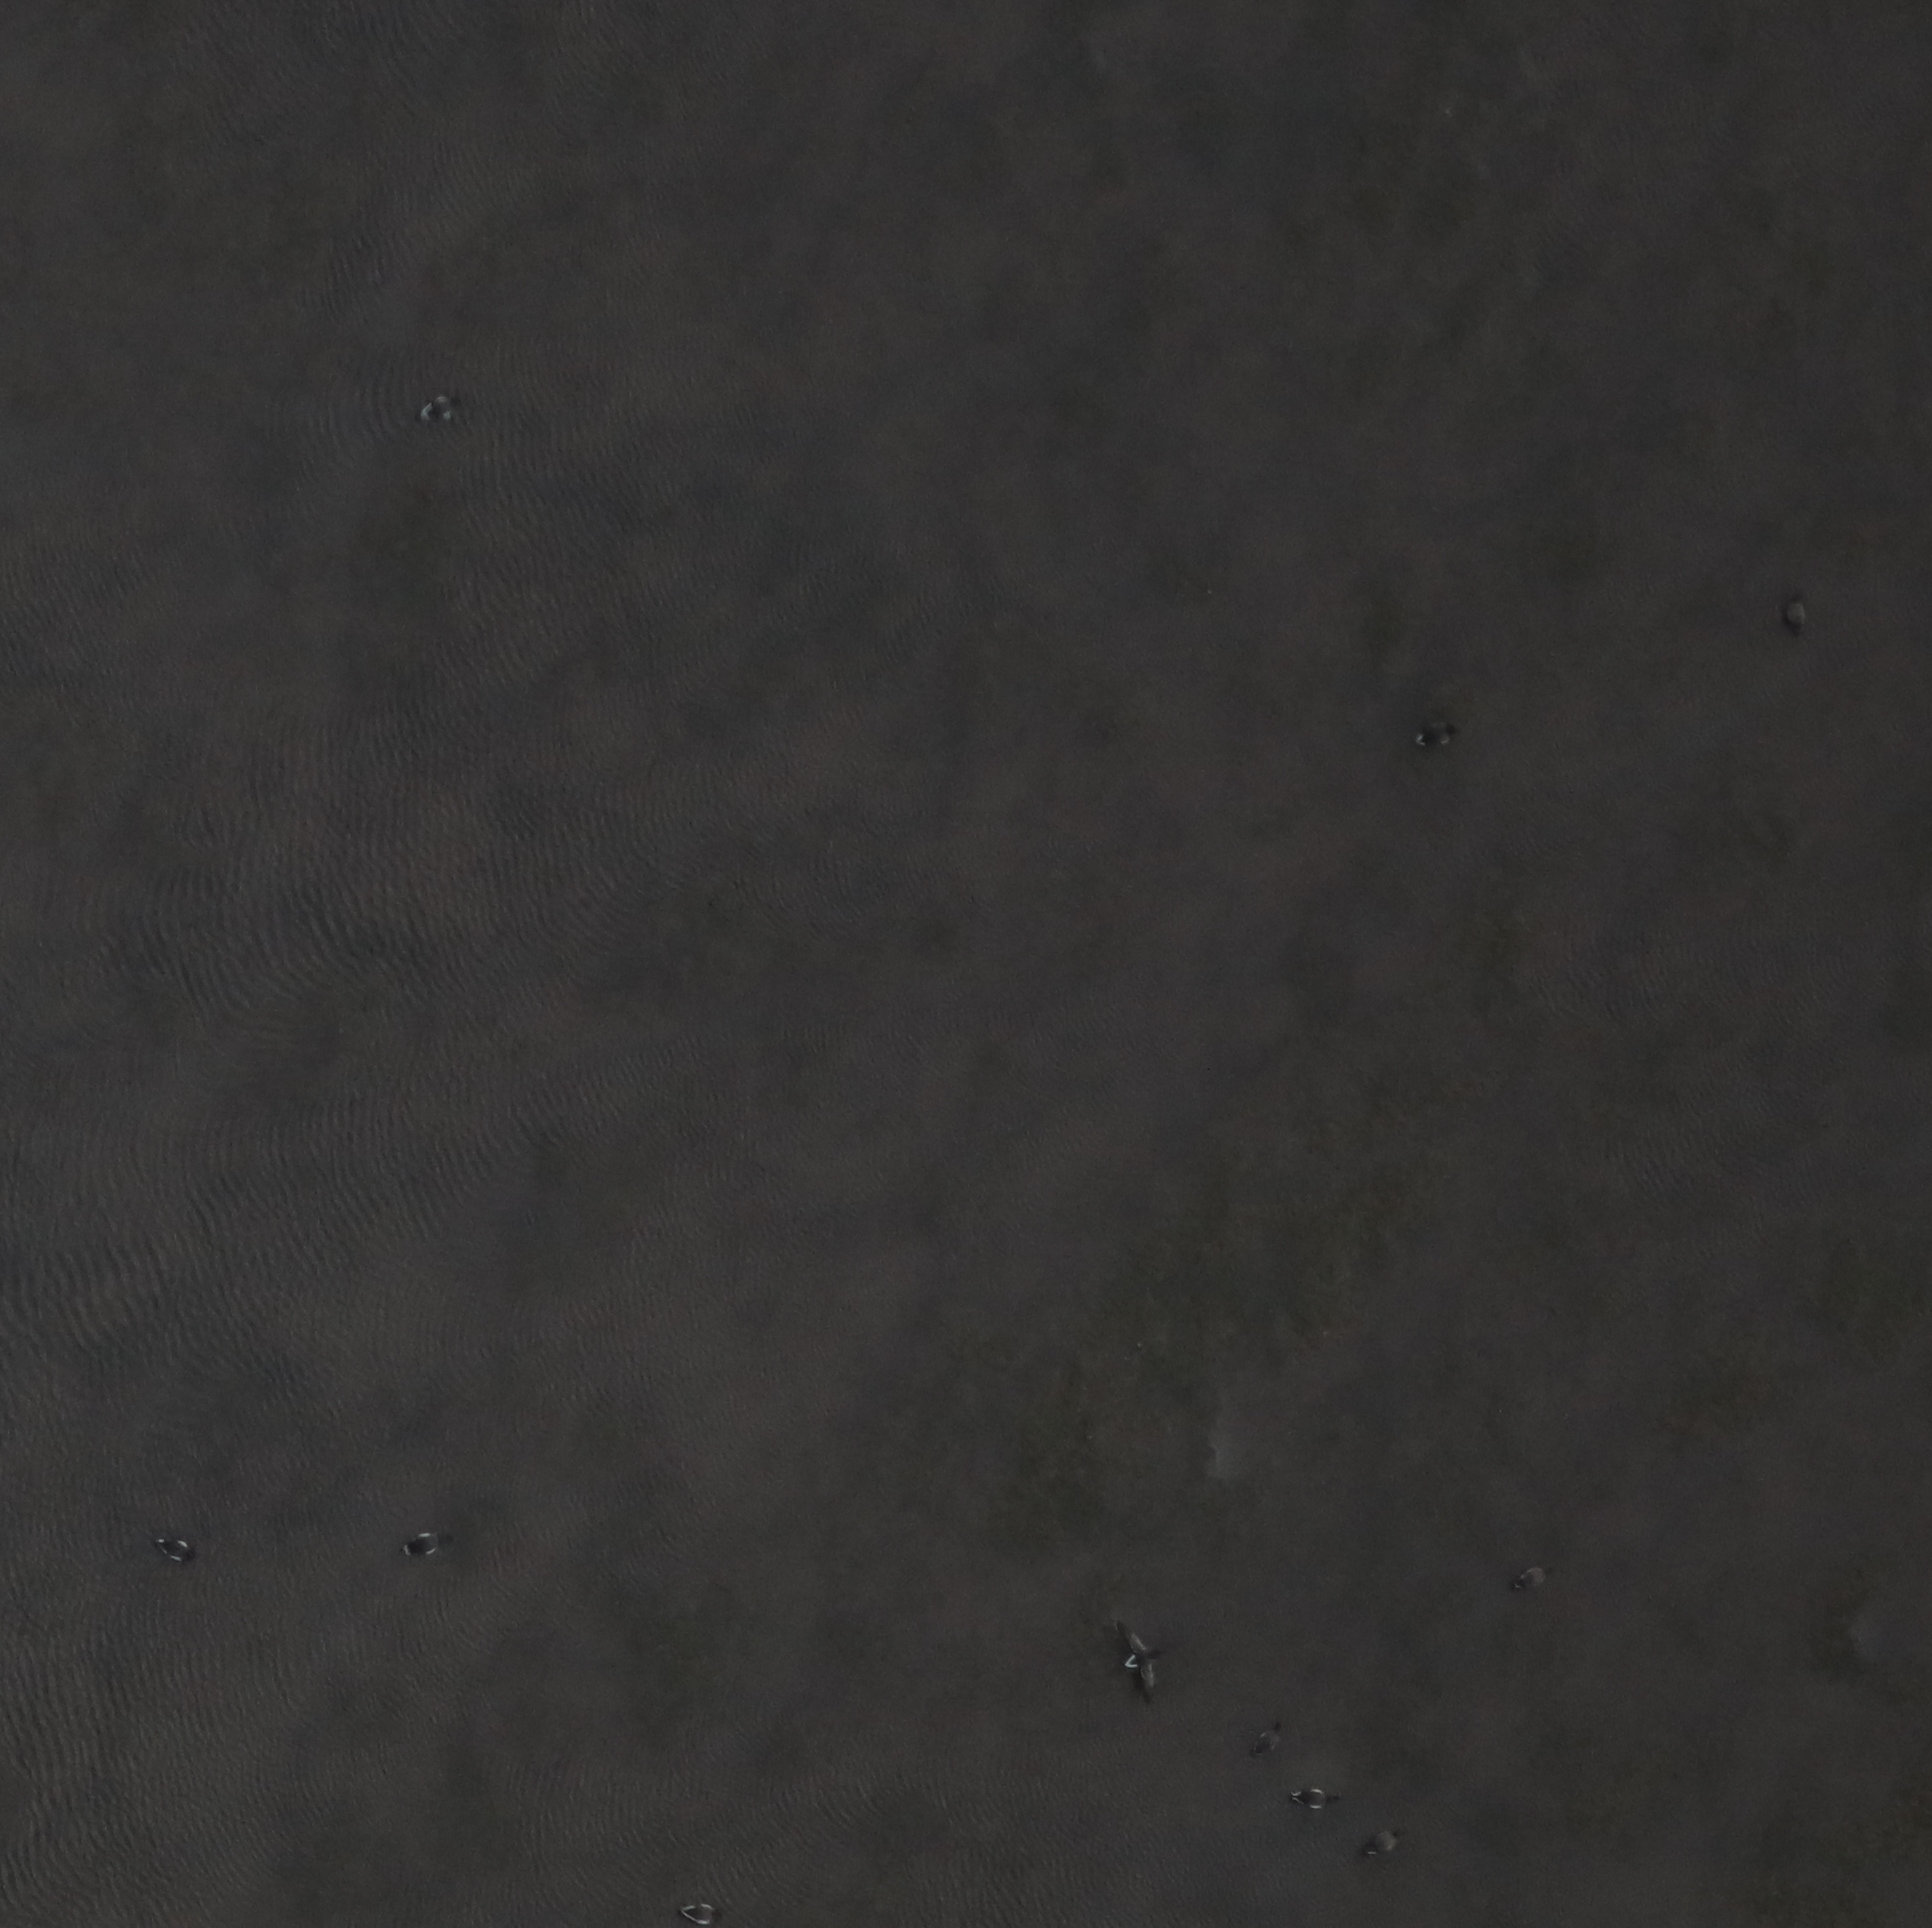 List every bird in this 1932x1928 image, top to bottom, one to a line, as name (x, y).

brant (440, 408)
brant (1797, 615)
brant (1438, 733)
brant (423, 1545)
brant (175, 1549)
brant (1531, 1578)
brant (1139, 1657)
brant (1266, 1741)
brant (1313, 1800)
brant (1385, 1840)
brant (703, 1915)